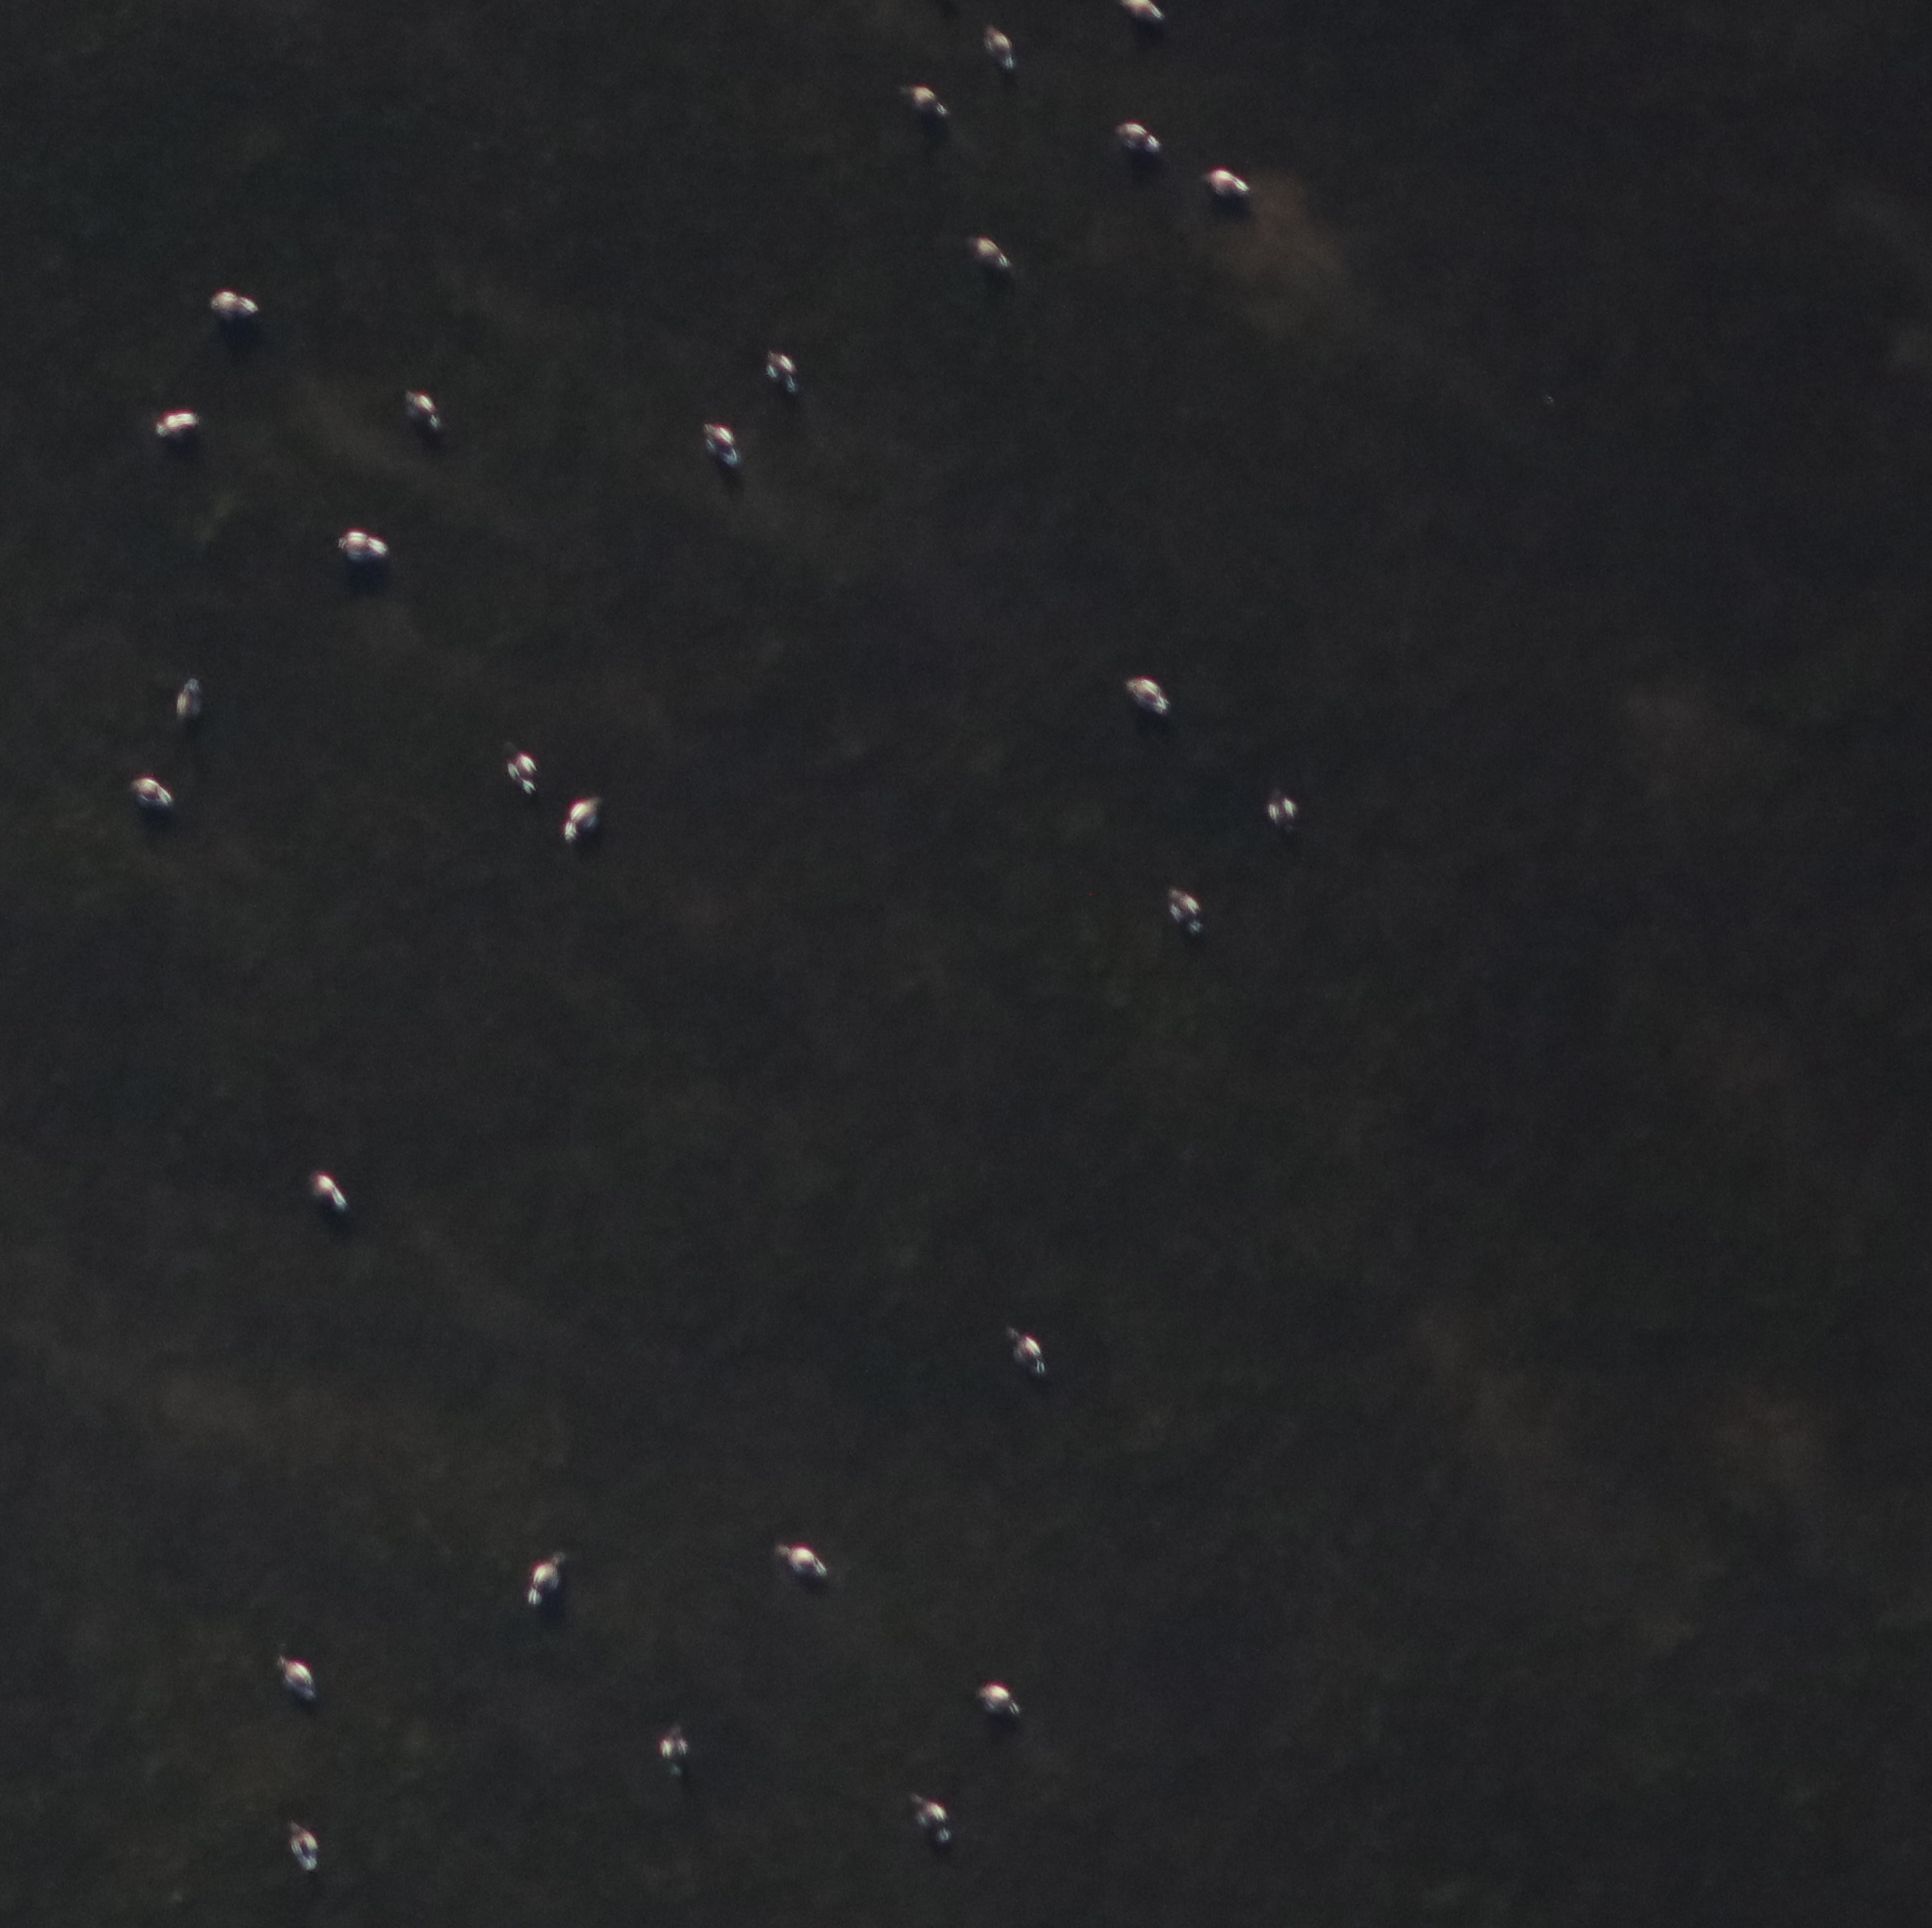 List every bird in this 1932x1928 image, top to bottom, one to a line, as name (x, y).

brant (1146, 5)
brant (999, 49)
brant (923, 102)
brant (1135, 139)
brant (1226, 185)
brant (985, 257)
brant (234, 307)
brant (781, 370)
brant (421, 412)
brant (175, 424)
brant (718, 443)
brant (361, 549)
brant (1150, 691)
brant (189, 703)
brant (519, 769)
brant (154, 787)
brant (1282, 812)
brant (579, 819)
brant (1183, 909)
brant (329, 1185)
brant (1023, 1351)
brant (800, 1561)
brant (546, 1579)
brant (298, 1678)
brant (998, 1700)
brant (675, 1746)
brant (931, 1817)
brant (304, 1844)